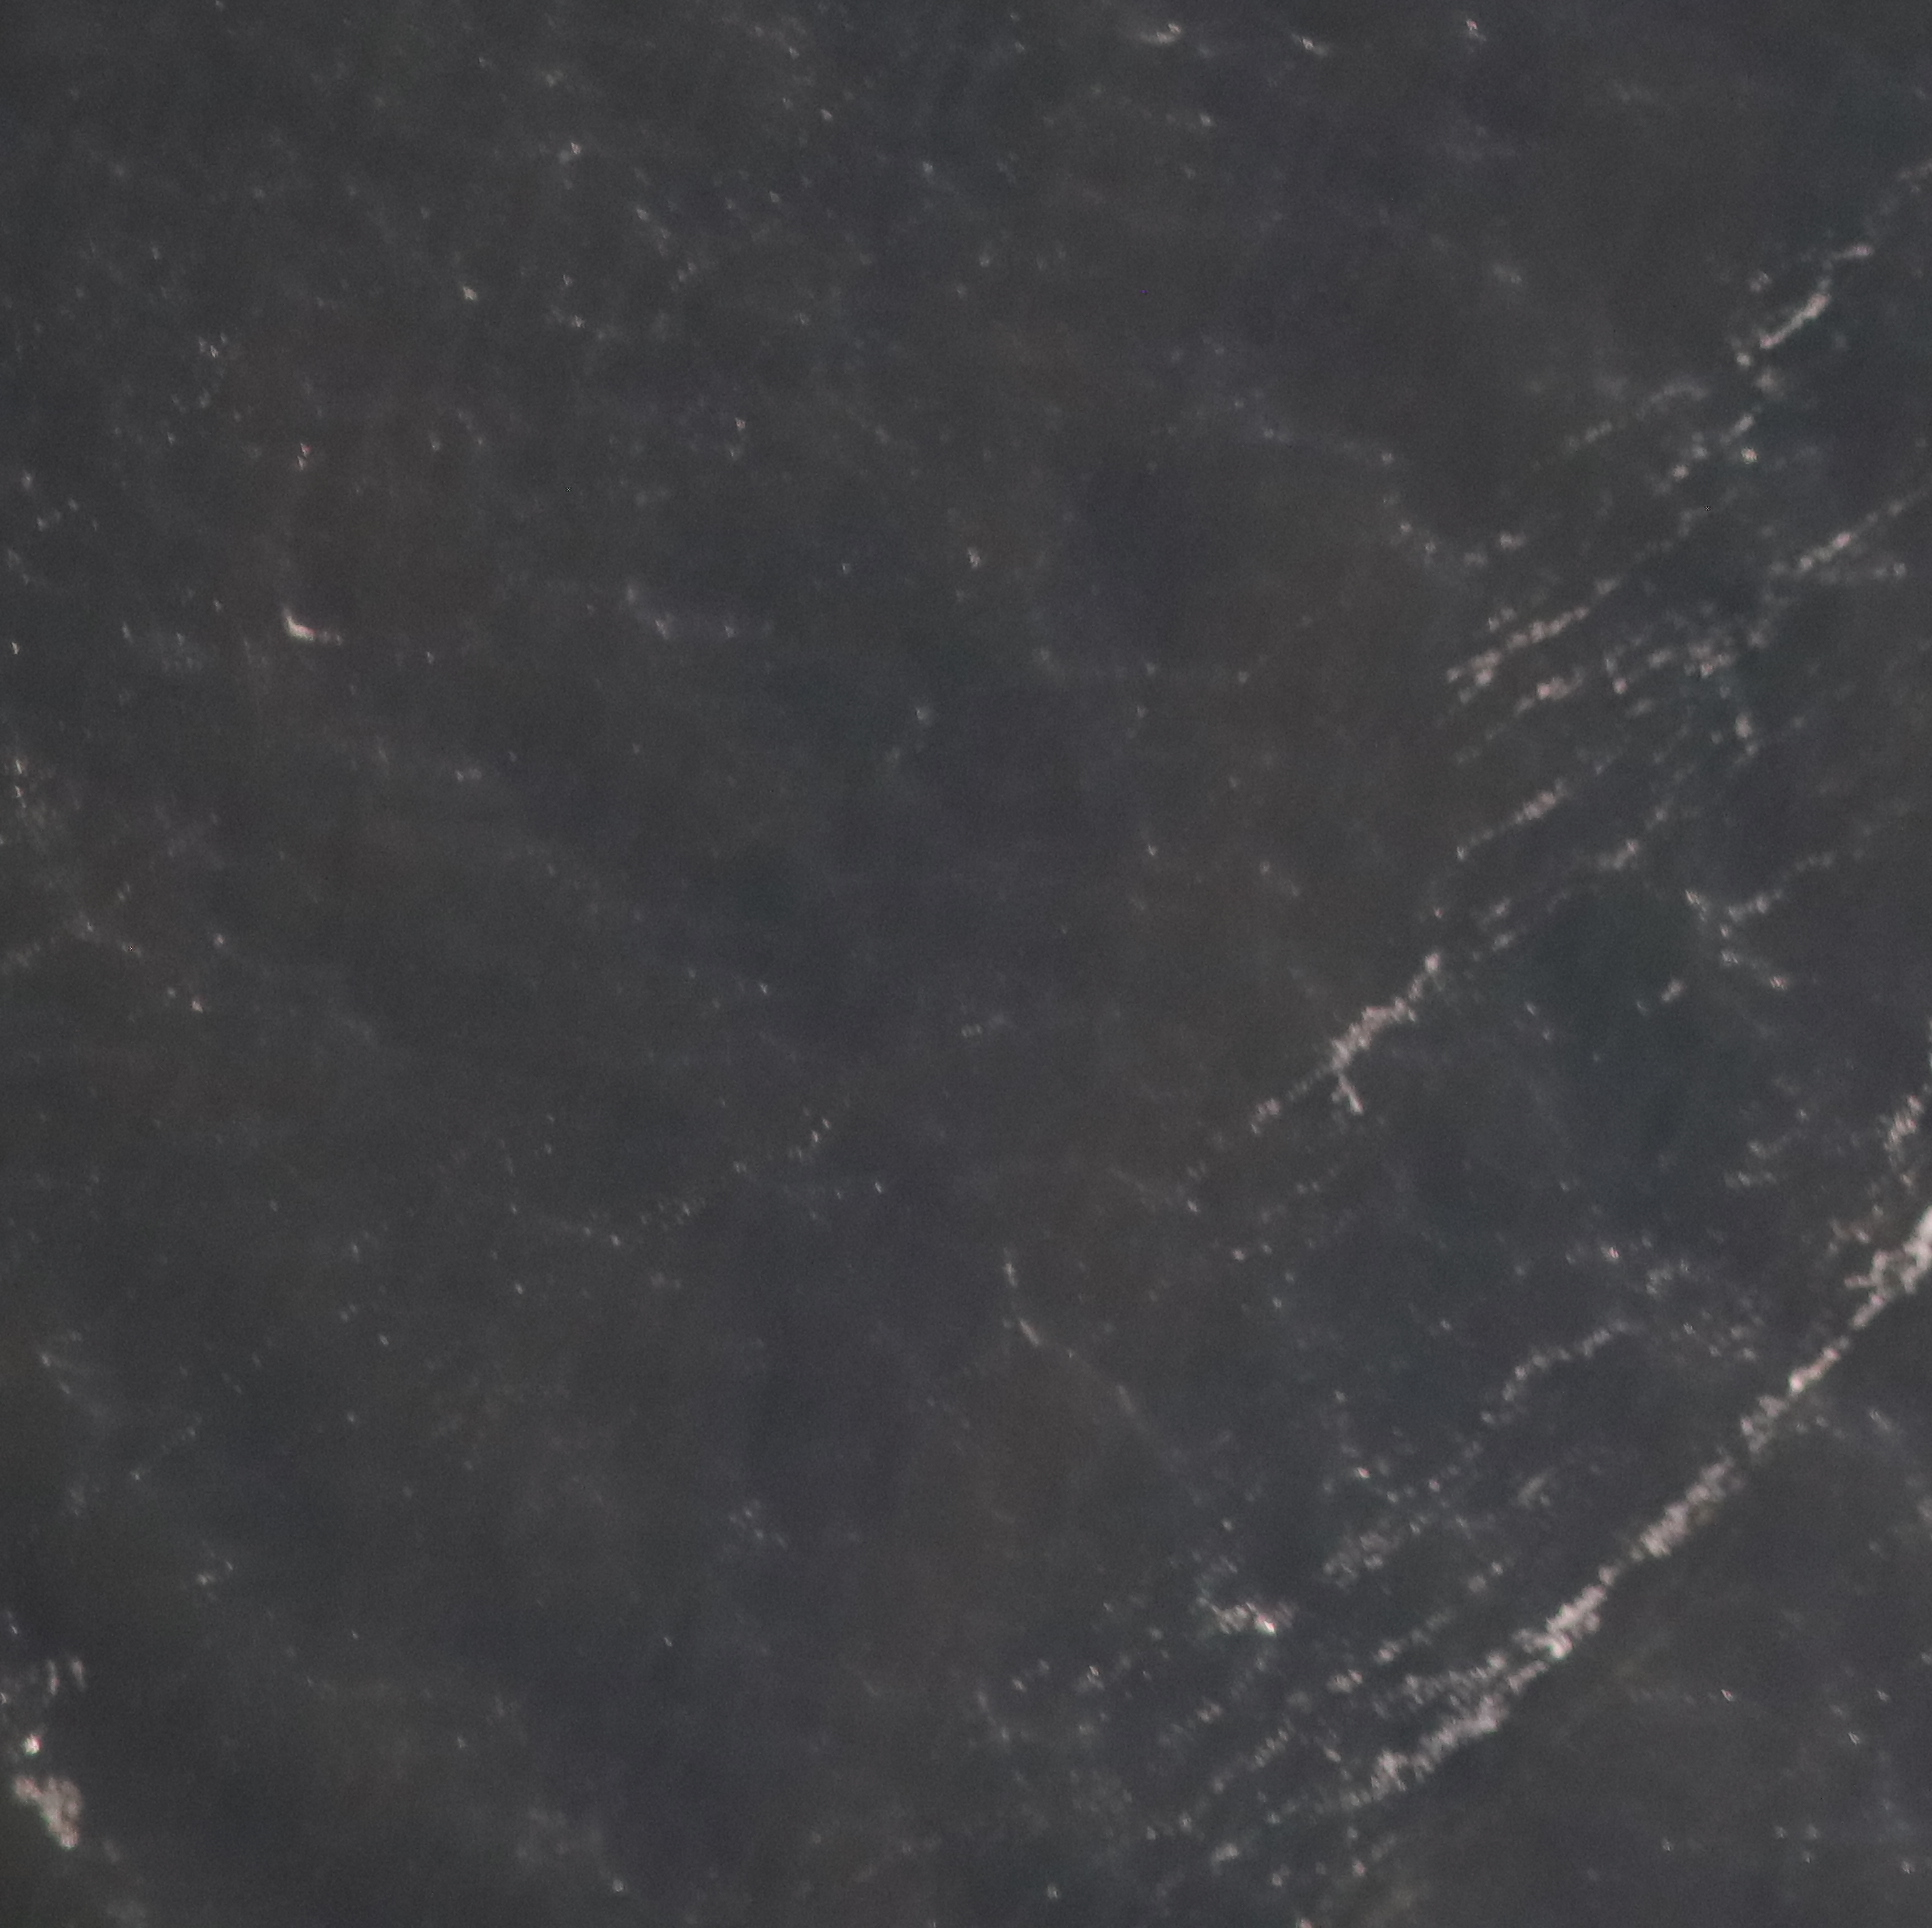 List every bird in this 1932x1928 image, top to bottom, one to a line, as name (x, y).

None